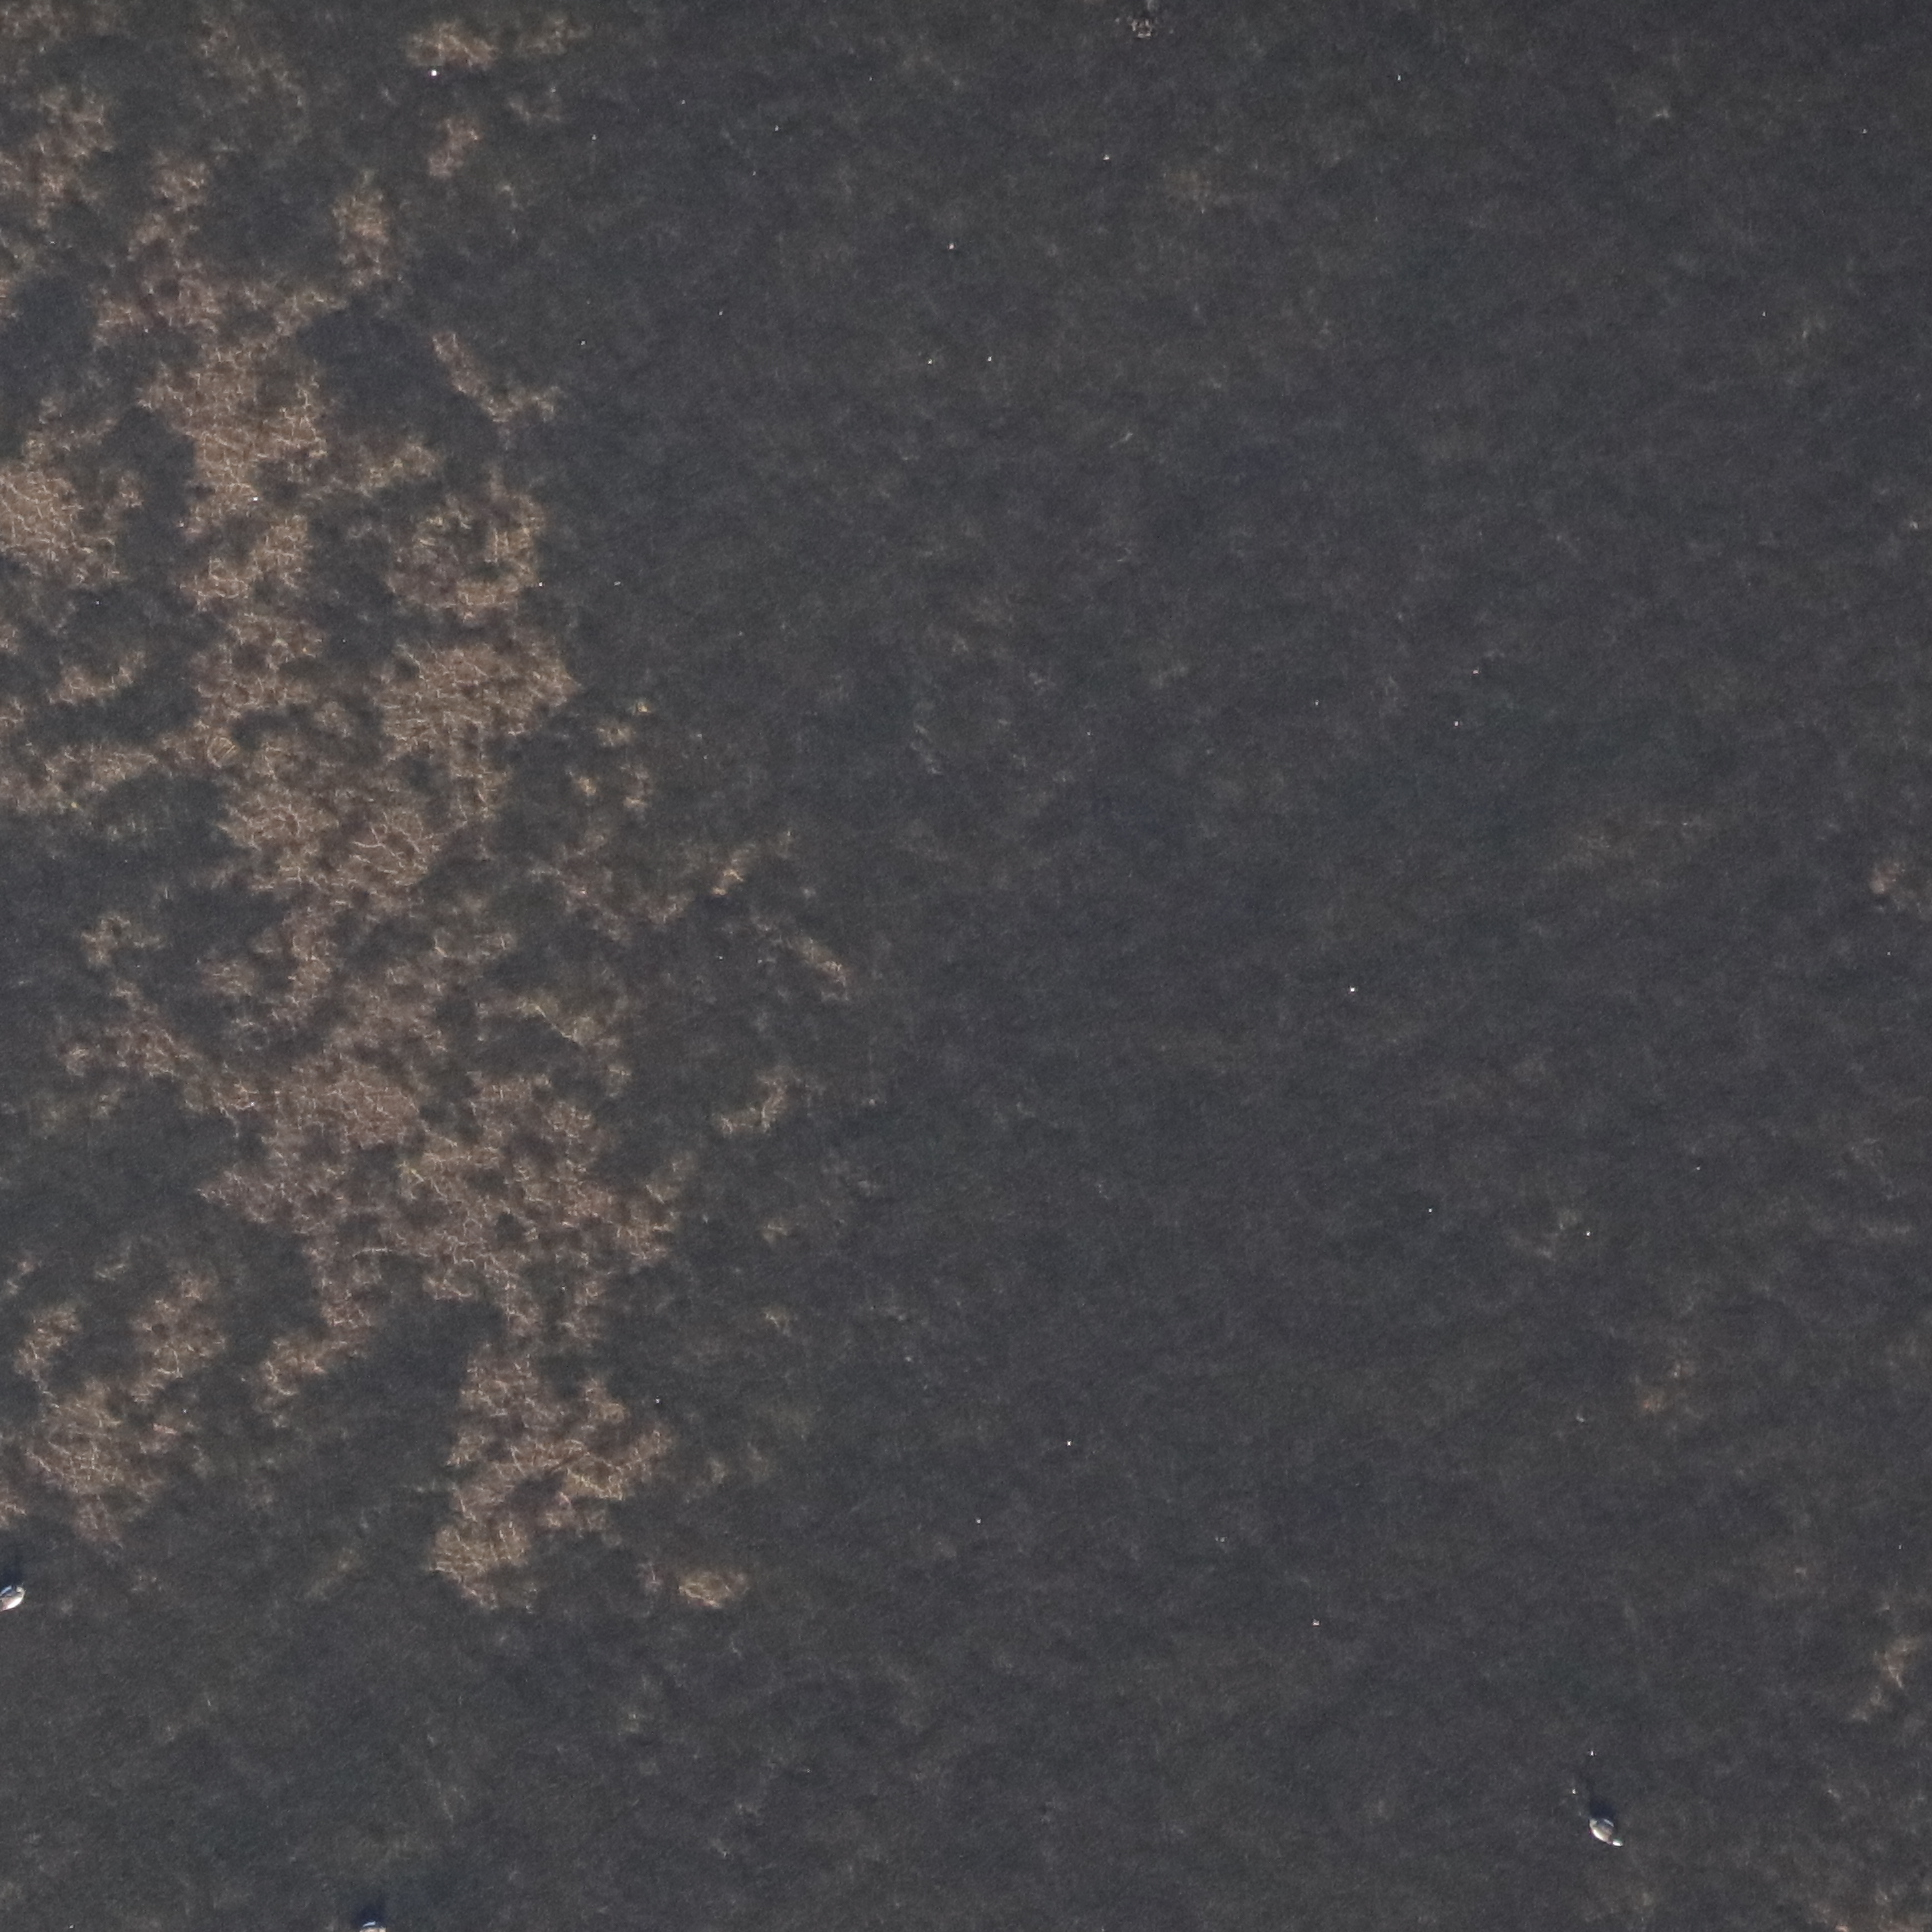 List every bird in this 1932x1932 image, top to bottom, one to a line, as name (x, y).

brant (8, 1597)
brant (1604, 1828)
brant (368, 1931)